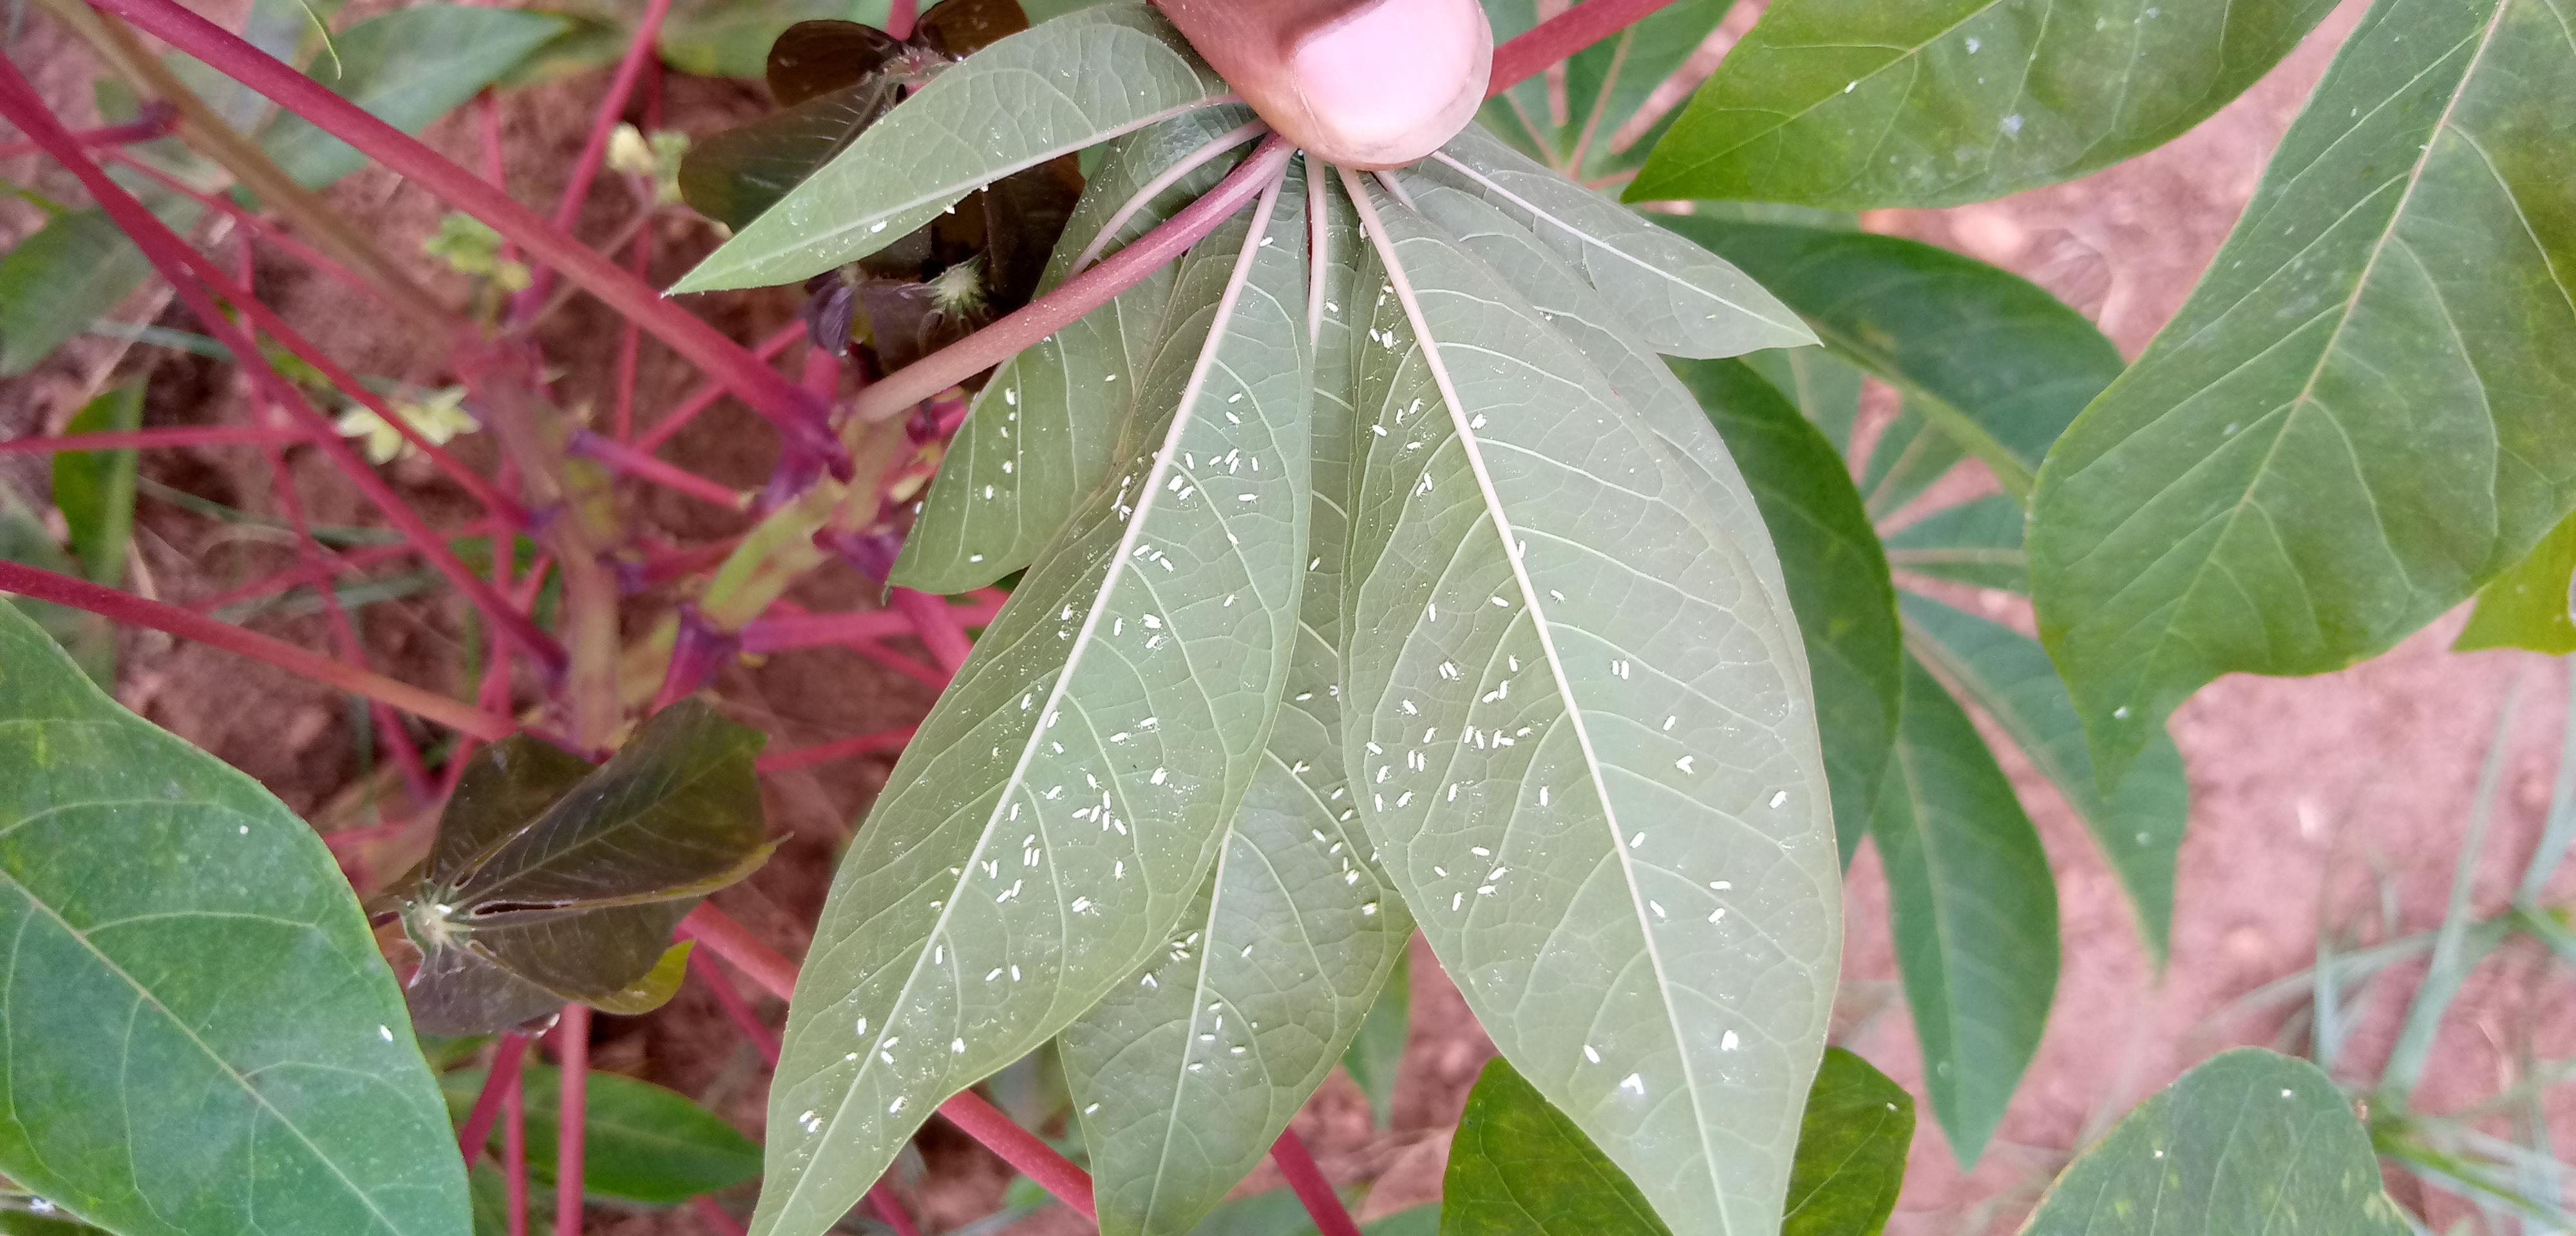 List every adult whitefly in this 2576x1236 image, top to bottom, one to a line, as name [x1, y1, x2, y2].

whitefly [1841, 78, 1862, 97]
whitefly [976, 182, 993, 197]
whitefly [940, 198, 961, 218]
whitefly [866, 216, 890, 236]
whitefly [1355, 221, 1367, 241]
whitefly [1257, 232, 1276, 250]
whitefly [1379, 283, 1394, 295]
whitefly [1376, 292, 1387, 308]
whitefly [1321, 299, 1341, 315]
whitefly [1543, 310, 1557, 326]
whitefly [1367, 324, 1379, 344]
whitefly [1387, 327, 1399, 348]
whitefly [1381, 329, 1388, 350]
whitefly [1100, 368, 1117, 385]
whitefly [1002, 384, 1010, 404]
whitefly [1225, 388, 1246, 405]
whitefly [1010, 390, 1018, 407]
whitefly [1406, 396, 1421, 416]
whitefly [1394, 406, 1405, 426]
whitefly [1222, 408, 1244, 426]
whitefly [1007, 409, 1021, 423]
whitefly [1470, 411, 1484, 429]
whitefly [1476, 417, 1487, 429]
whitefly [1368, 420, 1391, 437]
whitefly [998, 425, 1010, 438]
whitefly [1403, 439, 1423, 449]
whitefly [1225, 446, 1240, 465]
whitefly [1150, 449, 1159, 460]
whitefly [1182, 449, 1198, 472]
whitefly [1135, 452, 1144, 467]
whitefly [1207, 452, 1224, 467]
whitefly [1250, 454, 1262, 474]
whitefly [1229, 455, 1240, 475]
whitefly [1001, 458, 1014, 474]
whitefly [1423, 470, 1437, 492]
whitefly [1120, 471, 1132, 487]
whitefly [1167, 472, 1183, 490]
whitefly [1174, 479, 1186, 492]
whitefly [984, 481, 996, 501]
whitefly [1414, 481, 1426, 498]
whitefly [1177, 482, 1195, 501]
whitefly [1116, 487, 1129, 498]
whitefly [1233, 491, 1259, 503]
whitefly [1108, 497, 1124, 511]
whitefly [913, 498, 925, 516]
whitefly [1119, 503, 1133, 514]
whitefly [1118, 509, 1126, 523]
whitefly [1225, 529, 1240, 547]
whitefly [1513, 537, 1529, 560]
whitefly [1130, 541, 1151, 558]
whitefly [1148, 548, 1166, 564]
whitefly [968, 552, 986, 564]
whitefly [1306, 554, 1323, 572]
whitefly [1158, 555, 1179, 572]
whitefly [1547, 586, 1569, 603]
whitefly [1221, 591, 1239, 609]
whitefly [1488, 594, 1513, 608]
whitefly [1060, 599, 1077, 622]
whitefly [1425, 600, 1443, 625]
whitefly [1141, 610, 1164, 621]
whitefly [1110, 615, 1123, 639]
whitefly [1142, 621, 1163, 630]
whitefly [1055, 628, 1070, 641]
whitefly [1141, 630, 1165, 650]
whitefly [1506, 653, 1522, 673]
whitefly [1609, 657, 1620, 680]
whitefly [1620, 658, 1633, 682]
whitefly [1444, 659, 1461, 678]
whitefly [1437, 660, 1450, 681]
whitefly [1499, 677, 1510, 699]
whitefly [1327, 679, 1340, 699]
whitefly [1480, 688, 1498, 705]
whitefly [1291, 689, 1313, 705]
whitefly [1019, 690, 1034, 710]
whitefly [1401, 696, 1419, 716]
whitefly [2110, 700, 2136, 727]
whitefly [1045, 709, 1063, 730]
whitefly [1659, 711, 1679, 733]
whitefly [1138, 714, 1161, 729]
whitefly [1462, 723, 1475, 747]
whitefly [1515, 725, 1534, 737]
whitefly [1422, 726, 1437, 745]
whitefly [1491, 727, 1501, 748]
whitefly [1107, 729, 1130, 744]
whitefly [1475, 729, 1486, 751]
whitefly [1499, 734, 1516, 747]
whitefly [1050, 738, 1068, 755]
whitefly [1365, 738, 1384, 757]
whitefly [989, 745, 1002, 758]
whitefly [1405, 747, 1416, 769]
whitefly [1669, 748, 1700, 780]
whitefly [1416, 749, 1428, 773]
whitefly [1291, 759, 1303, 775]
whitefly [1300, 763, 1313, 774]
whitefly [1373, 763, 1390, 785]
whitefly [1150, 765, 1164, 784]
whitefly [1158, 771, 1168, 789]
whitefly [1085, 771, 1099, 791]
whitefly [1447, 778, 1458, 803]
whitefly [1044, 783, 1063, 803]
whitefly [1536, 783, 1551, 810]
whitefly [1326, 785, 1349, 801]
whitefly [1101, 787, 1113, 809]
whitefly [1767, 788, 1789, 810]
whitefly [1392, 789, 1414, 808]
whitefly [1373, 791, 1386, 813]
whitefly [1007, 798, 1020, 823]
whitefly [1090, 802, 1103, 825]
whitefly [1072, 805, 1092, 821]
whitefly [1336, 807, 1358, 822]
whitefly [1099, 810, 1114, 833]
whitefly [1112, 815, 1130, 838]
whitefly [1310, 826, 1329, 844]
whitefly [1627, 829, 1649, 852]
whitefly [1021, 830, 1036, 848]
whitefly [1327, 839, 1345, 856]
whitefly [1468, 839, 1491, 858]
whitefly [1023, 845, 1031, 868]
whitefly [1030, 847, 1043, 872]
whitefly [1368, 847, 1380, 863]
whitefly [1341, 853, 1352, 870]
whitefly [977, 856, 989, 876]
whitefly [1112, 856, 1128, 881]
whitefly [989, 857, 1001, 880]
whitefly [1433, 862, 1449, 879]
whitefly [948, 864, 963, 876]
whitefly [1486, 865, 1512, 880]
whitefly [1011, 876, 1024, 901]
whitefly [1707, 877, 1734, 894]
whitefly [995, 884, 1012, 908]
whitefly [1474, 884, 1499, 896]
whitefly [1448, 889, 1465, 913]
whitefly [1070, 894, 1085, 908]
whitefly [928, 896, 944, 912]
whitefly [1647, 898, 1668, 919]
whitefly [1073, 899, 1091, 913]
whitefly [1361, 899, 1378, 911]
whitefly [433, 902, 456, 916]
whitefly [1363, 905, 1379, 918]
whitefly [1705, 906, 1727, 924]
whitefly [1185, 930, 1200, 944]
whitefly [1169, 939, 1186, 949]
whitefly [1238, 942, 1256, 959]
whitefly [933, 944, 948, 967]
whitefly [1175, 946, 1192, 959]
whitefly [1169, 948, 1182, 963]
whitefly [1009, 961, 1023, 984]
whitefly [985, 964, 1003, 984]
whitefly [1137, 969, 1158, 989]
whitefly [1206, 997, 1226, 1011]
whitefly [855, 1013, 870, 1040]
whitefly [1213, 1013, 1225, 1031]
whitefly [375, 1018, 400, 1047]
whitefly [1249, 1019, 1261, 1031]
whitefly [1719, 1026, 1730, 1052]
whitefly [1728, 1030, 1741, 1053]
whitefly [956, 1032, 970, 1057]
whitefly [1197, 1032, 1220, 1044]
whitefly [880, 1033, 902, 1049]
whitefly [950, 1038, 957, 1053]
whitefly [1581, 1041, 1603, 1065]
whitefly [1229, 1043, 1251, 1056]
whitefly [878, 1047, 895, 1065]
whitefly [842, 1048, 859, 1066]
whitefly [1185, 1060, 1204, 1071]
whitefly [1617, 1068, 1649, 1096]
whitefly [2277, 1084, 2301, 1101]
whitefly [887, 1092, 909, 1116]
whitefly [1080, 1100, 1102, 1115]
whitefly [1884, 1100, 1899, 1114]
whitefly [799, 1109, 816, 1123]
whitefly [807, 1114, 822, 1134]
whitefly [2150, 1147, 2168, 1161]